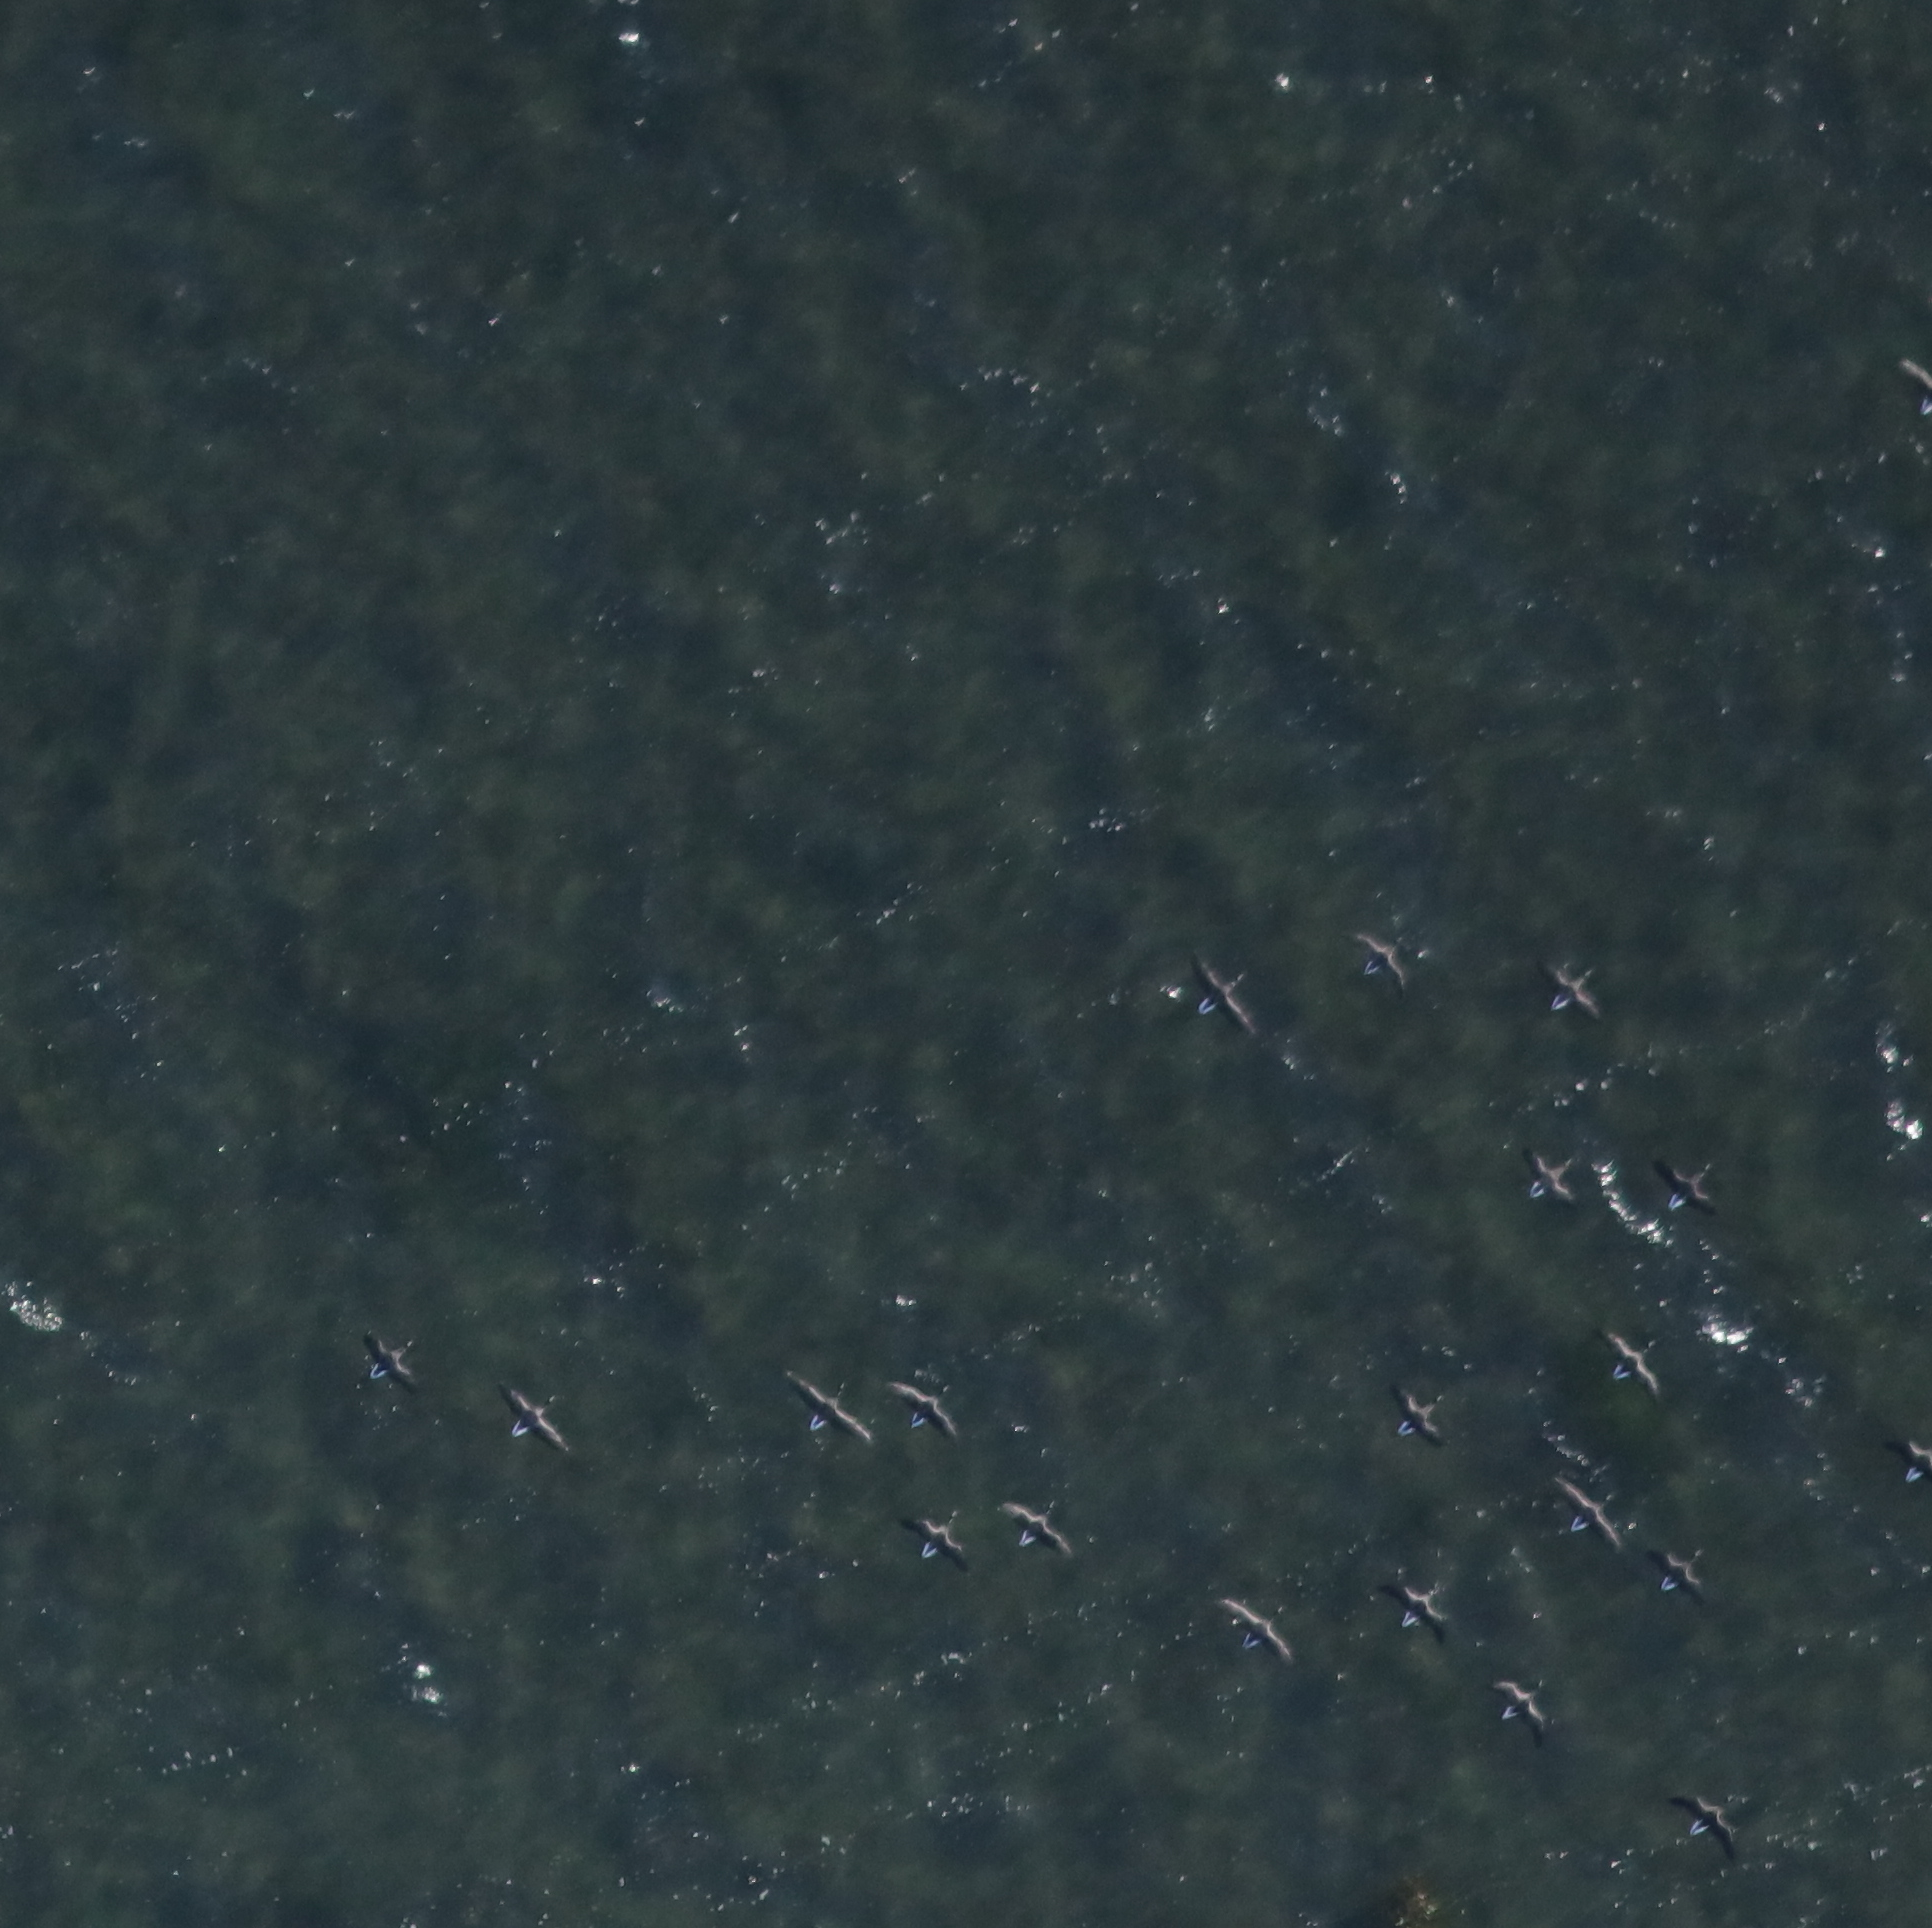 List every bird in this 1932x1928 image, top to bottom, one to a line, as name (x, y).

brant (1383, 953)
brant (1576, 990)
brant (1218, 994)
brant (1548, 1176)
brant (1686, 1184)
brant (389, 1359)
brant (1634, 1361)
brant (829, 1408)
brant (931, 1409)
brant (528, 1417)
brant (1419, 1419)
brant (1925, 1464)
brant (1587, 1516)
brant (1034, 1522)
brant (939, 1538)
brant (1681, 1574)
brant (1422, 1605)
brant (1257, 1631)
brant (1519, 1707)
brant (1707, 1818)